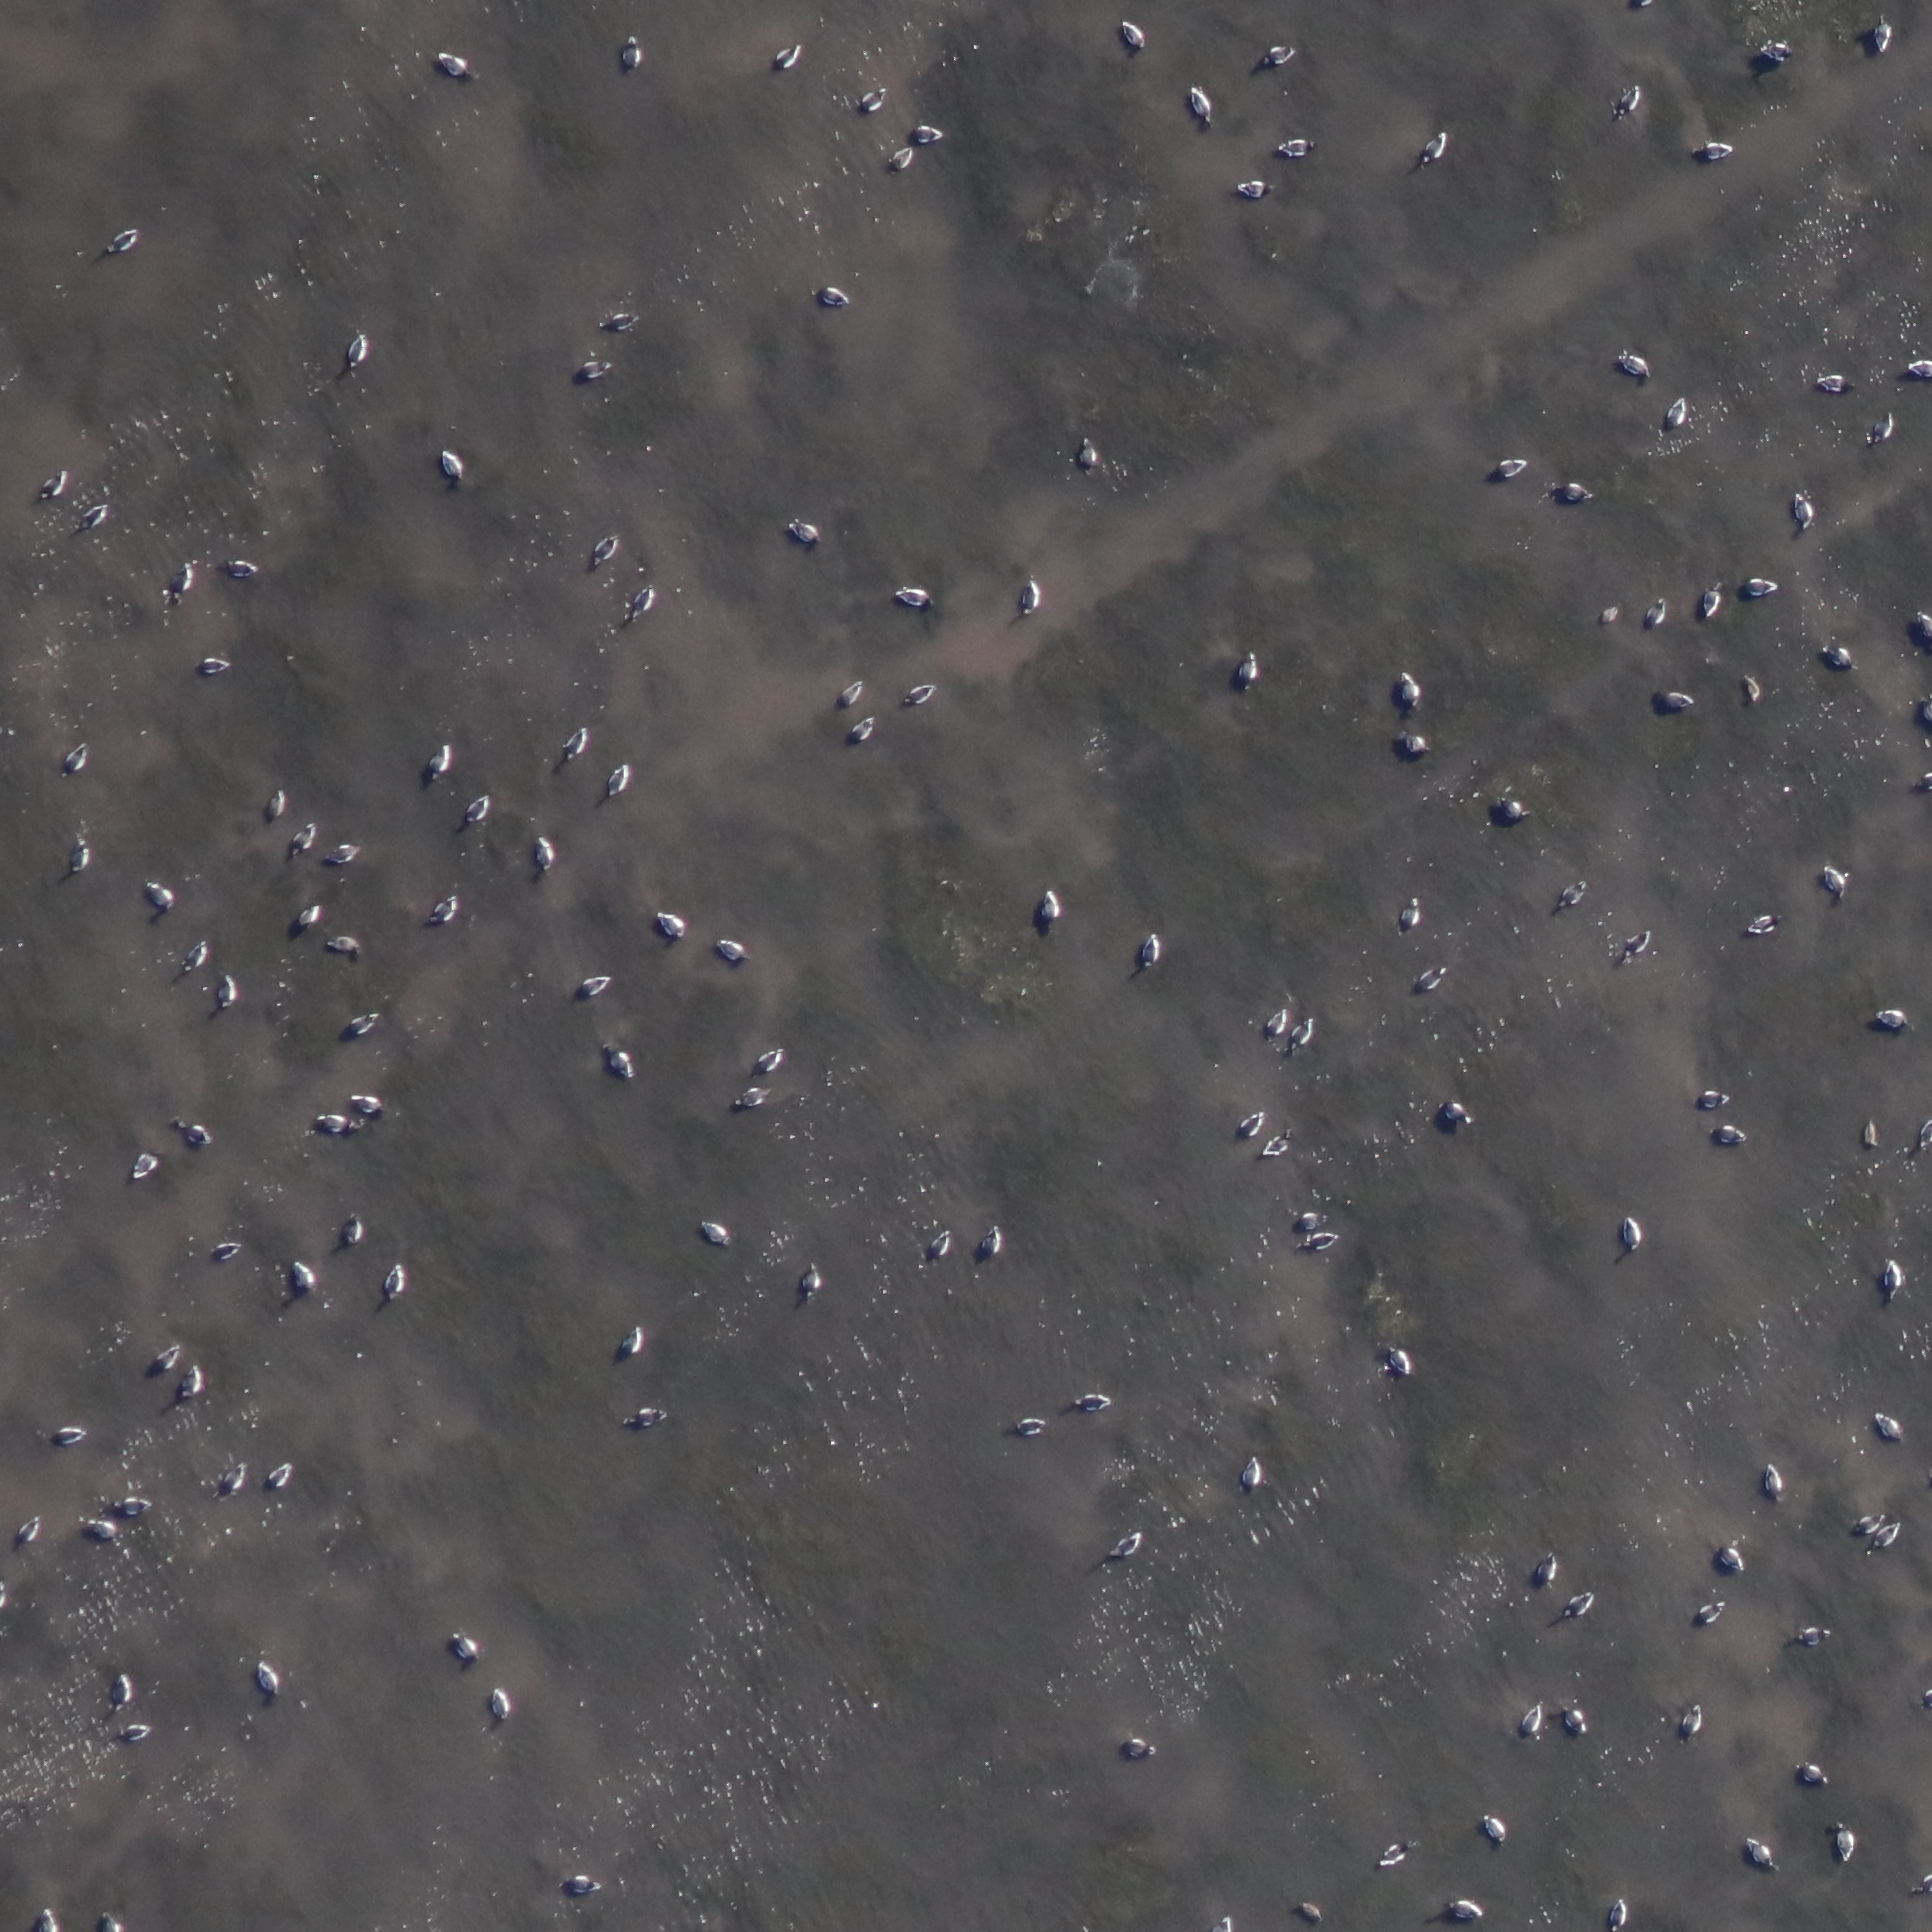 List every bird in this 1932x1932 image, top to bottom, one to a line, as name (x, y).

brant (1880, 34)
brant (1135, 36)
brant (1780, 50)
brant (630, 57)
brant (1278, 57)
brant (789, 59)
brant (455, 67)
brant (869, 101)
brant (1623, 104)
brant (1201, 108)
brant (925, 134)
brant (1296, 147)
brant (1432, 148)
brant (1712, 151)
brant (901, 160)
brant (1256, 190)
brant (120, 244)
brant (834, 297)
brant (621, 324)
brant (357, 350)
brant (1634, 367)
brant (1928, 369)
brant (595, 371)
brant (1834, 383)
brant (1674, 419)
brant (1880, 431)
brant (1085, 456)
brant (450, 462)
brant (1507, 466)
brant (56, 487)
brant (1572, 491)
brant (1803, 511)
brant (98, 515)
brant (811, 532)
brant (606, 552)
brant (240, 568)
brant (184, 585)
brant (1755, 588)
brant (1032, 594)
brant (914, 598)
brant (639, 600)
brant (1710, 603)
brant (1651, 613)
other bird (1608, 616)
brant (1838, 659)
brant (214, 665)
brant (1245, 670)
other bird (1750, 686)
brant (849, 692)
brant (1409, 692)
brant (919, 695)
brant (1675, 699)
brant (857, 732)
brant (1415, 742)
brant (574, 744)
brant (437, 757)
brant (72, 761)
brant (616, 784)
brant (277, 804)
brant (479, 809)
brant (1512, 811)
brant (301, 839)
brant (546, 853)
brant (80, 856)
brant (344, 856)
brant (1832, 877)
brant (1569, 896)
brant (161, 899)
brant (1051, 908)
brant (445, 911)
brant (307, 916)
brant (1410, 916)
brant (1762, 924)
brant (674, 928)
brant (345, 944)
brant (1634, 949)
brant (732, 952)
brant (1149, 952)
brant (196, 954)
brant (1427, 979)
brant (592, 986)
brant (227, 991)
brant (1276, 1018)
brant (1891, 1020)
brant (360, 1027)
brant (1304, 1033)
brant (771, 1061)
brant (618, 1062)
brant (747, 1099)
brant (1713, 1100)
brant (368, 1108)
brant (1453, 1114)
brant (333, 1125)
brant (1930, 1129)
brant (1254, 1130)
other bird (1869, 1132)
brant (1729, 1134)
brant (194, 1135)
brant (1275, 1147)
brant (146, 1164)
brant (1308, 1216)
brant (355, 1230)
brant (720, 1232)
brant (1631, 1236)
brant (1322, 1239)
brant (986, 1243)
brant (942, 1249)
brant (229, 1252)
brant (1892, 1280)
brant (394, 1282)
brant (304, 1284)
brant (811, 1285)
brant (633, 1344)
brant (164, 1359)
brant (1397, 1362)
brant (195, 1386)
brant (1094, 1400)
brant (646, 1418)
brant (1026, 1425)
brant (1890, 1427)
brant (65, 1438)
brant (1252, 1474)
brant (278, 1478)
brant (232, 1481)
brant (1773, 1485)
brant (134, 1501)
brant (1878, 1530)
brant (33, 1533)
brant (106, 1533)
brant (1131, 1546)
brant (1730, 1556)
brant (1546, 1570)
brant (1578, 1606)
brant (1710, 1615)
brant (1812, 1635)
brant (462, 1648)
brant (267, 1680)
brant (124, 1696)
brant (500, 1705)
brant (1531, 1719)
brant (1574, 1722)
brant (1692, 1723)
brant (143, 1734)
brant (1138, 1749)
brant (1813, 1775)
brant (1494, 1831)
brant (1843, 1842)
brant (1396, 1853)
brant (1760, 1854)
brant (1931, 1881)
brant (581, 1887)
brant (1465, 1909)
other bird (1314, 1914)
brant (1617, 1917)
brant (112, 1930)
brant (50, 1931)